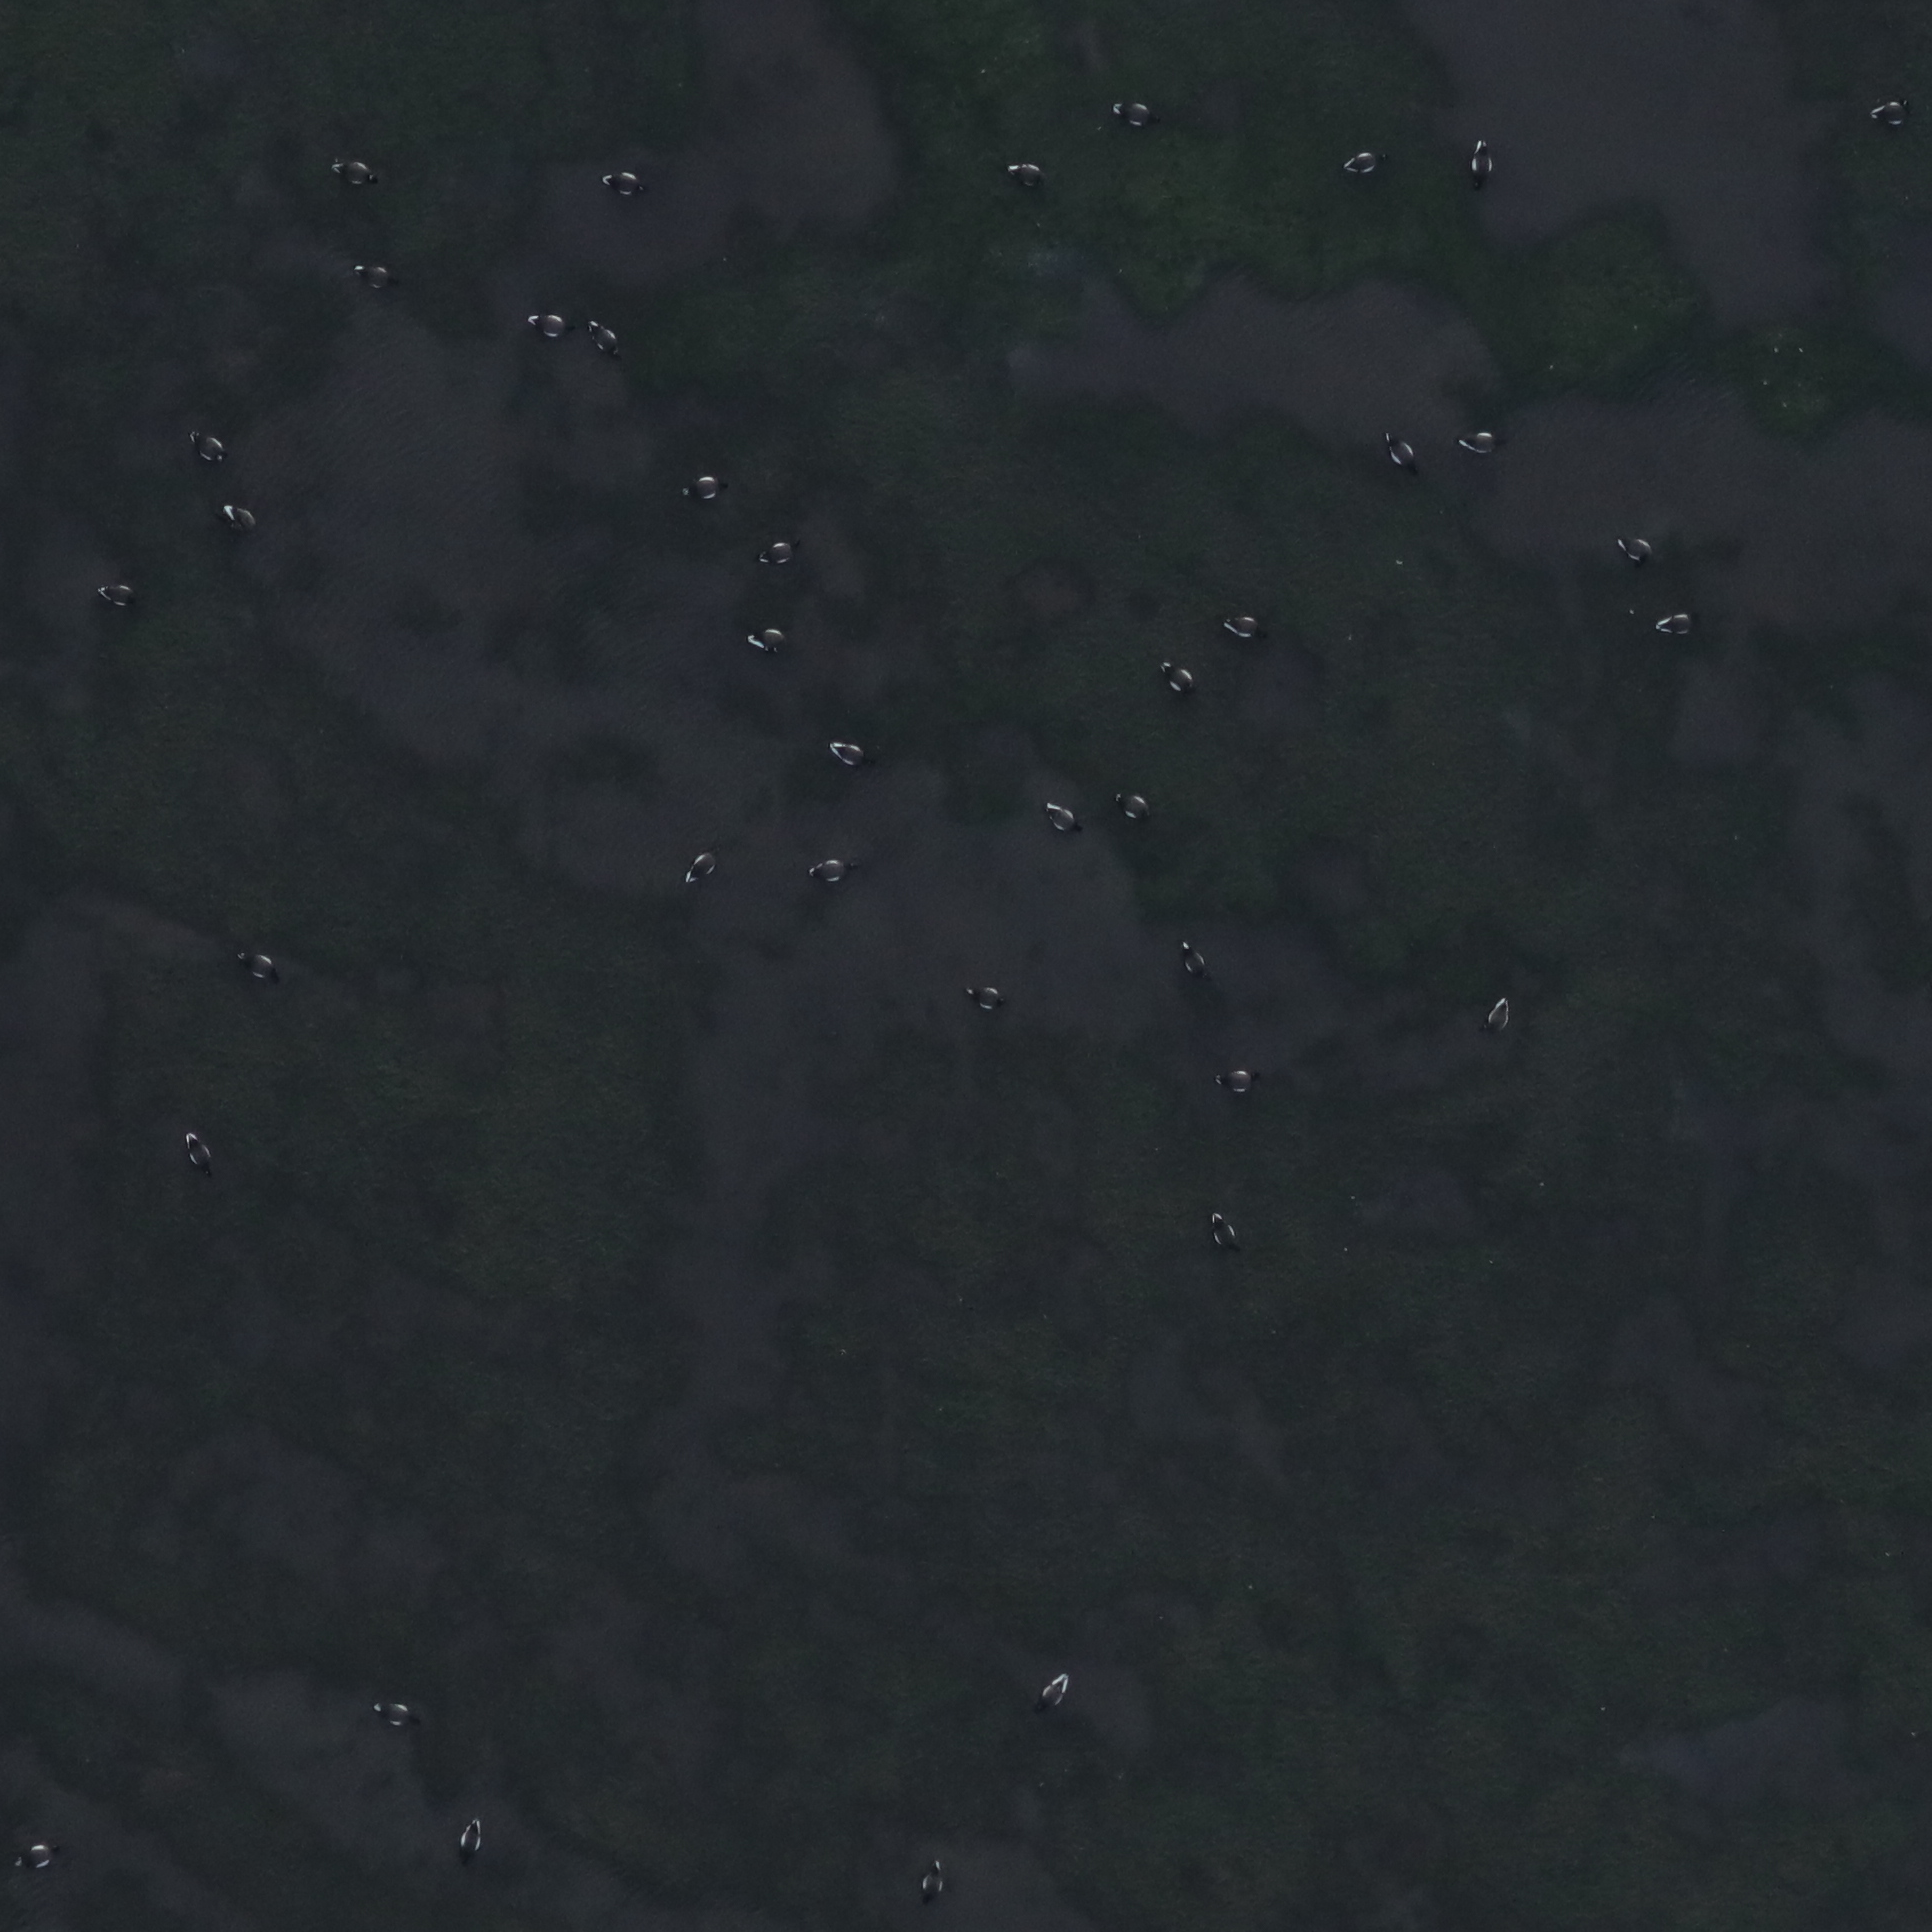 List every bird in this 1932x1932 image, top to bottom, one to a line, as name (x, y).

brant (1890, 113)
brant (1135, 114)
brant (1482, 162)
brant (1363, 163)
brant (357, 172)
brant (1026, 175)
brant (625, 184)
brant (375, 275)
brant (550, 325)
brant (603, 338)
brant (1482, 443)
brant (210, 448)
brant (1401, 453)
brant (705, 487)
brant (239, 519)
brant (1635, 549)
brant (779, 554)
brant (119, 597)
brant (1243, 625)
brant (1676, 625)
brant (767, 641)
brant (1179, 678)
brant (850, 755)
brant (1134, 806)
brant (1063, 819)
brant (702, 867)
brant (833, 869)
brant (1192, 964)
brant (260, 966)
brant (984, 997)
brant (1497, 1017)
brant (1237, 1081)
brant (197, 1152)
brant (1224, 1233)
brant (1053, 1693)
brant (396, 1713)
brant (471, 1839)
brant (39, 1856)
brant (931, 1880)